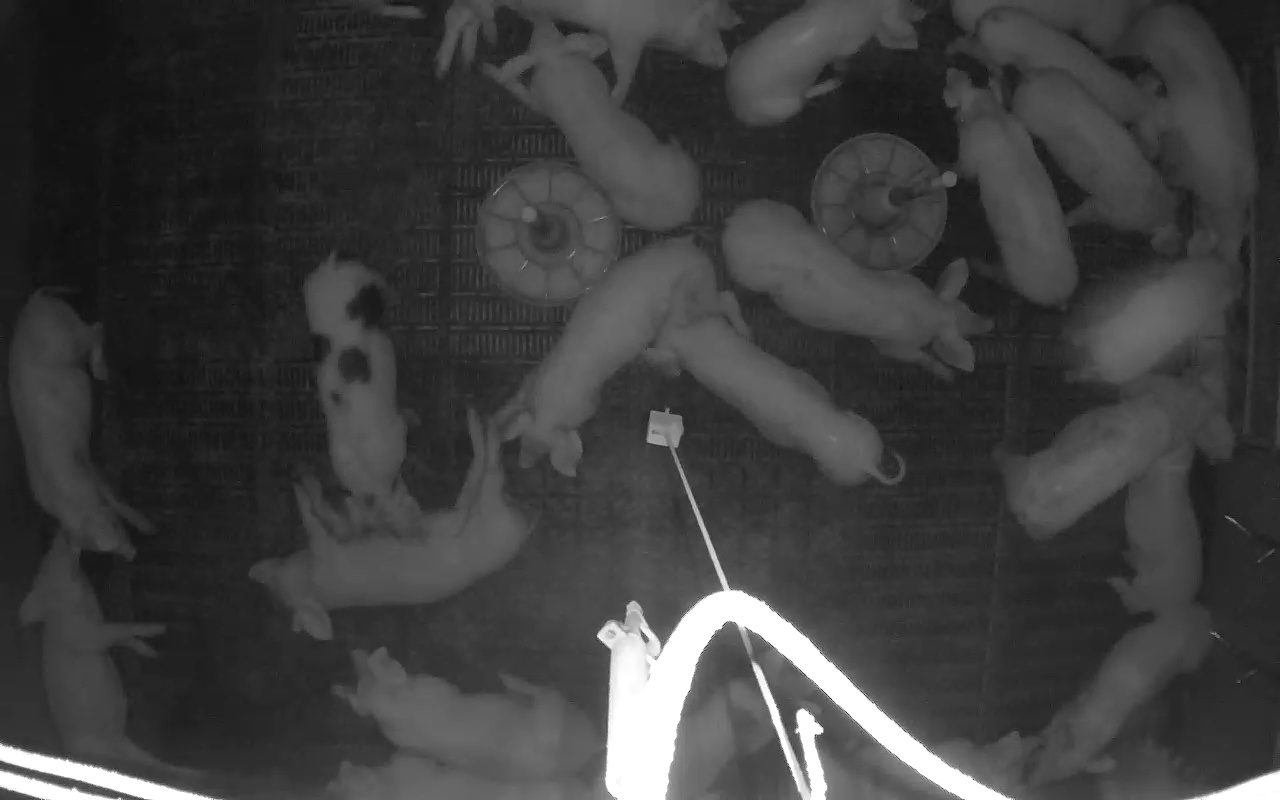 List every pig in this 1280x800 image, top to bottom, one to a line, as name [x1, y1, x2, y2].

pig [435, 0, 745, 107]
pig [727, 0, 929, 127]
pig [951, 0, 1155, 56]
pig [1103, 2, 1260, 263]
pig [946, 5, 1174, 161]
pig [484, 12, 698, 232]
pig [1011, 63, 1184, 258]
pig [942, 65, 1080, 312]
pig [721, 198, 996, 387]
pig [1058, 228, 1246, 383]
pig [494, 234, 756, 479]
pig [303, 250, 428, 546]
pig [642, 273, 908, 492]
pig [12, 287, 164, 561]
pig [993, 365, 1235, 539]
pig [1106, 371, 1204, 624]
pig [249, 407, 545, 639]
pig [15, 529, 216, 783]
pig [1028, 606, 1214, 789]
pig [330, 648, 606, 783]
pig [591, 649, 824, 799]
pig [776, 731, 1040, 799]
pig [326, 745, 591, 799]